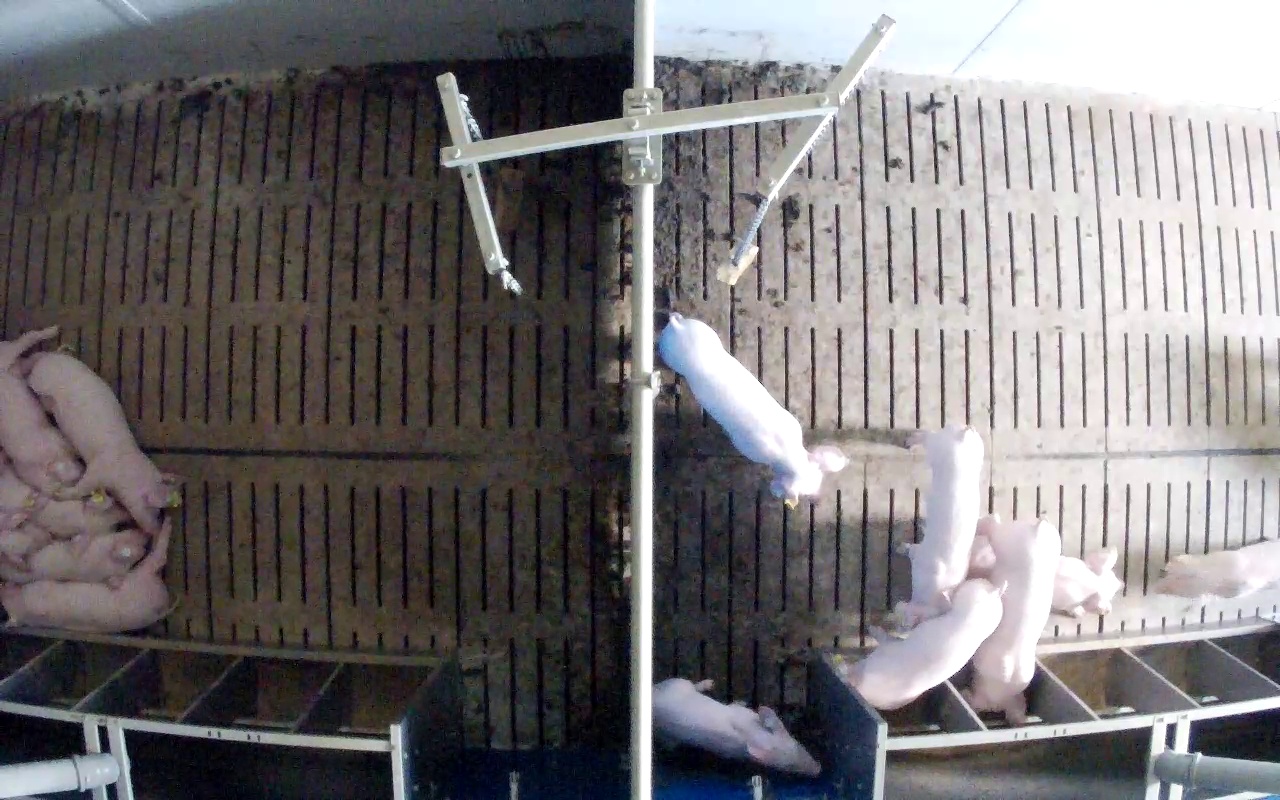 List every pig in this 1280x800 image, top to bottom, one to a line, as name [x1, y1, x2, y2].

pig [657, 309, 849, 509]
pig [0, 324, 88, 496]
pig [26, 341, 182, 537]
pig [893, 421, 987, 630]
pig [0, 465, 136, 560]
pig [0, 510, 54, 571]
pig [960, 514, 1062, 726]
pig [1, 516, 181, 634]
pig [0, 528, 154, 591]
pig [968, 533, 1128, 621]
pig [1146, 537, 1280, 600]
pig [840, 579, 1012, 712]
pig [651, 676, 823, 776]